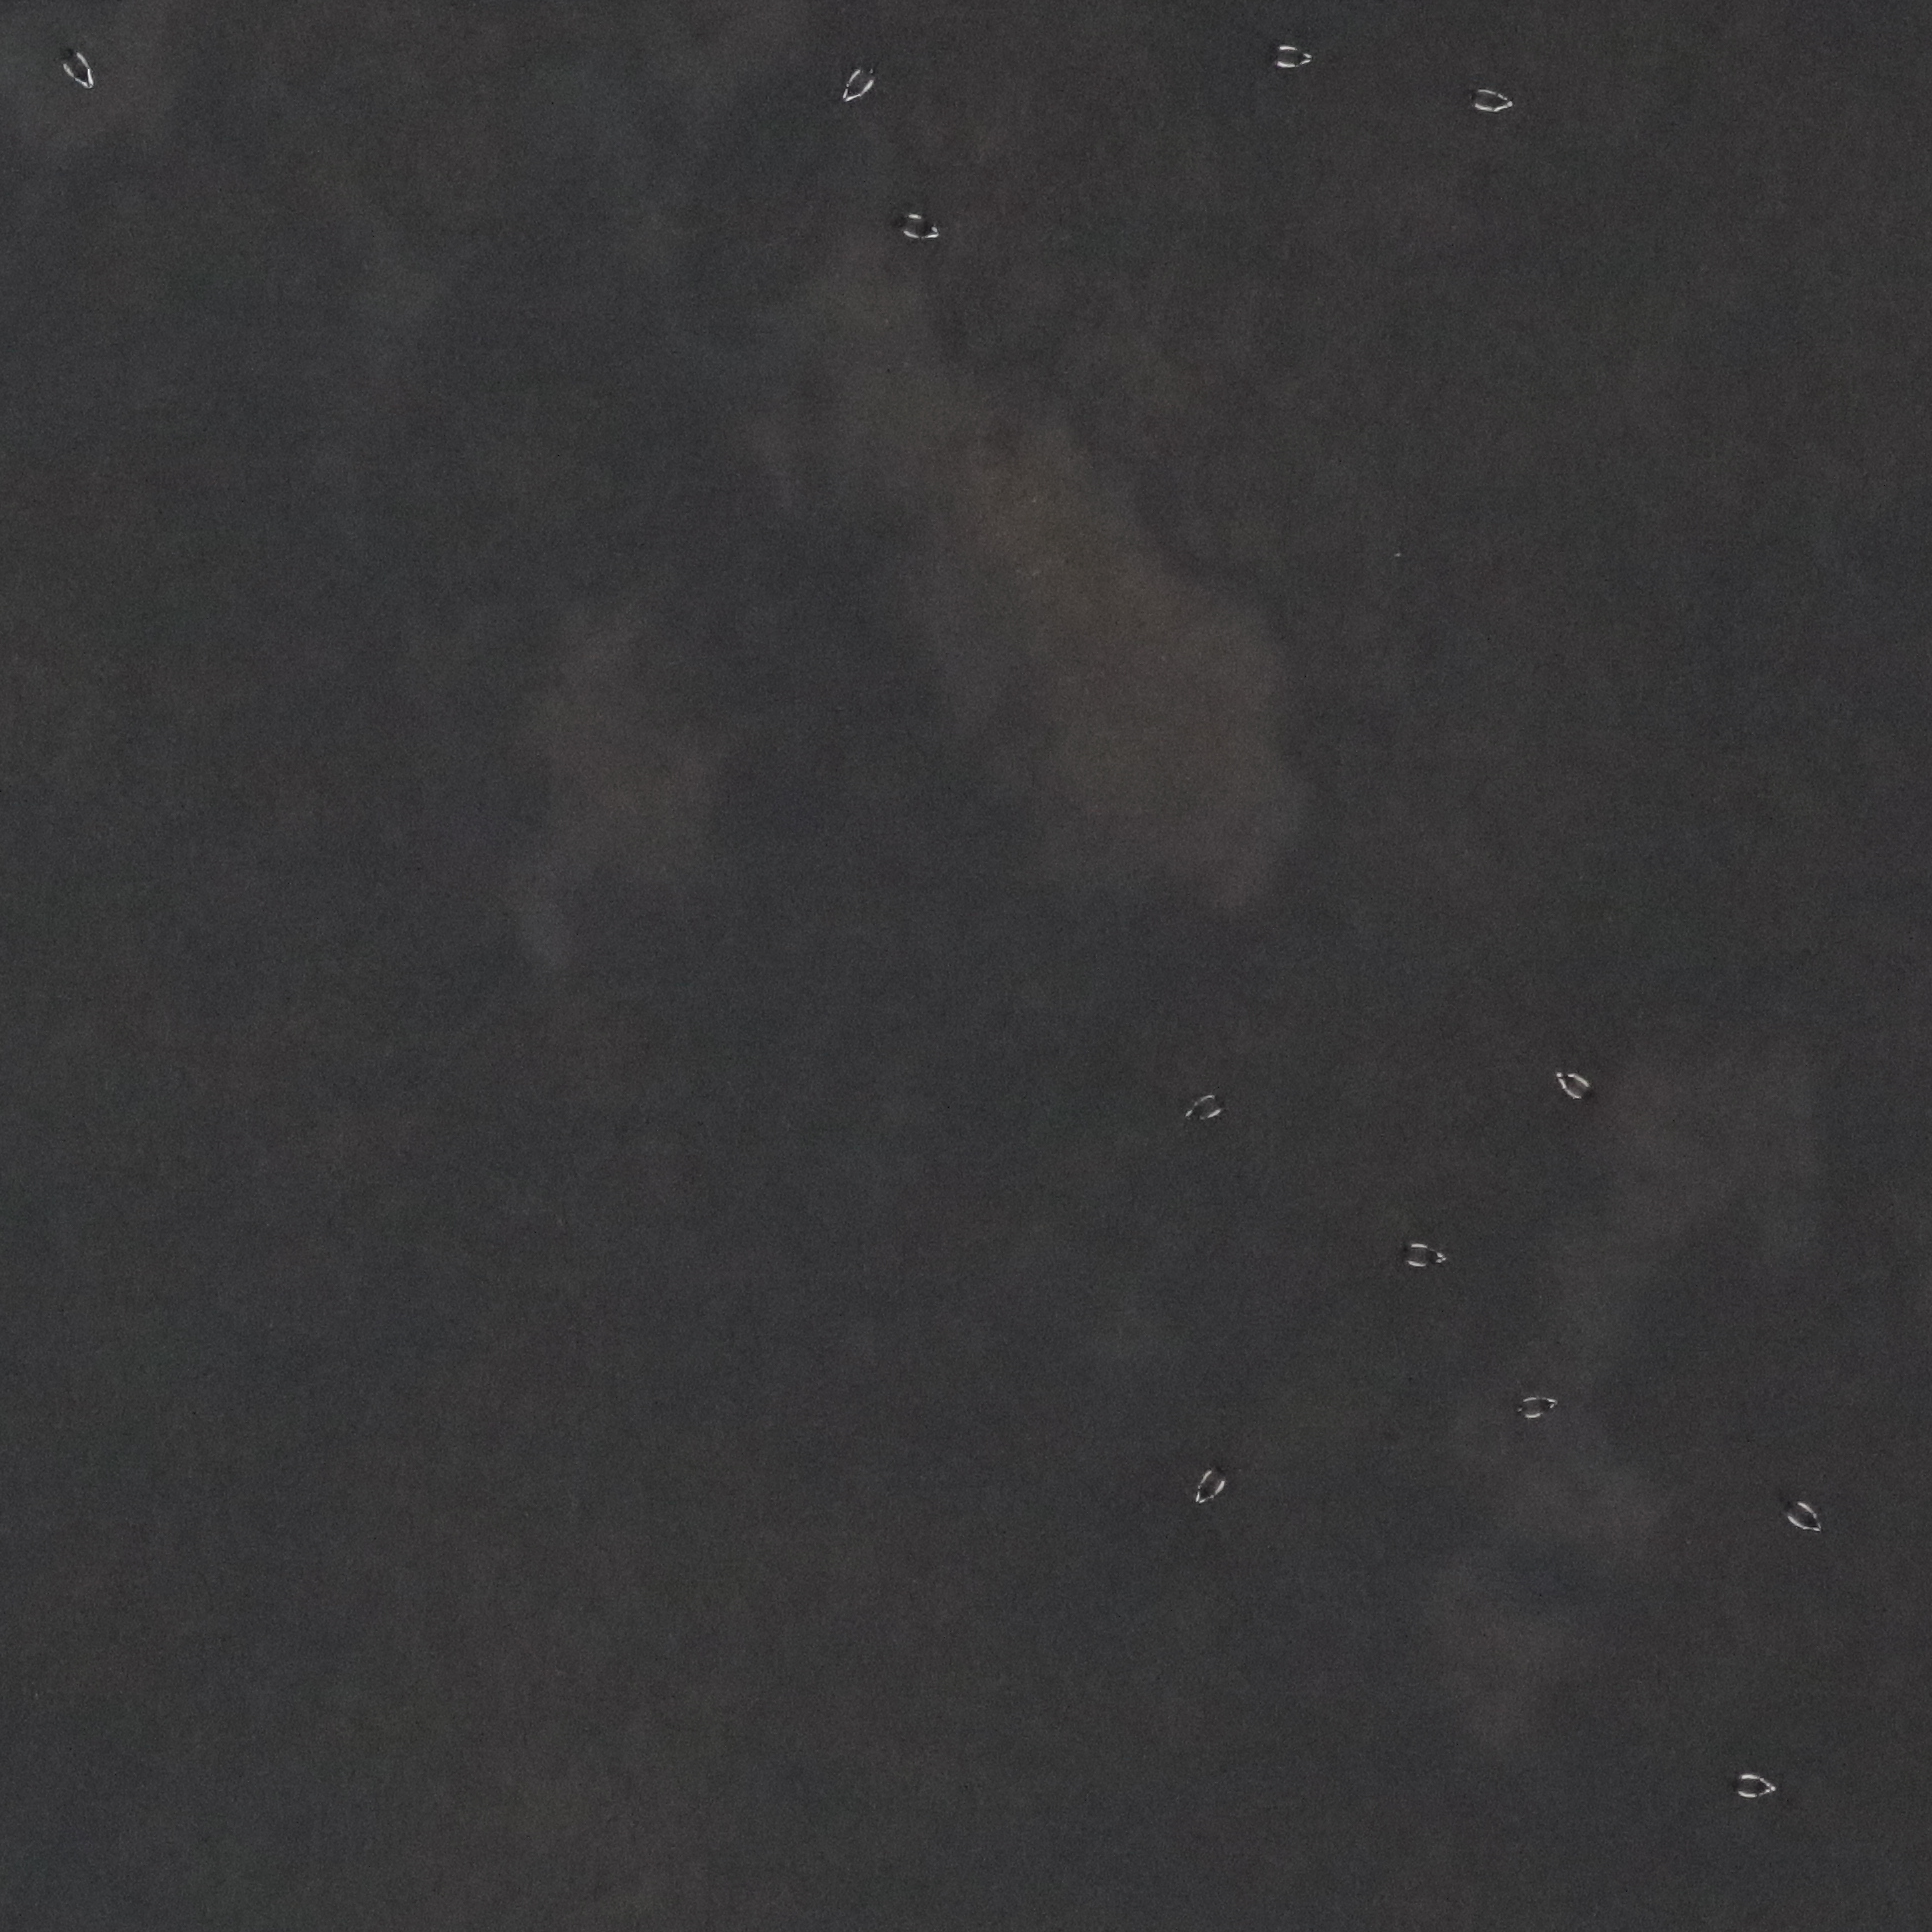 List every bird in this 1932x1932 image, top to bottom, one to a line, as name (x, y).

brant (1289, 57)
brant (76, 67)
brant (858, 84)
brant (1489, 101)
brant (916, 226)
brant (1575, 1086)
brant (1205, 1106)
brant (1421, 1256)
brant (1534, 1407)
brant (1210, 1484)
brant (1802, 1516)
brant (1752, 1786)